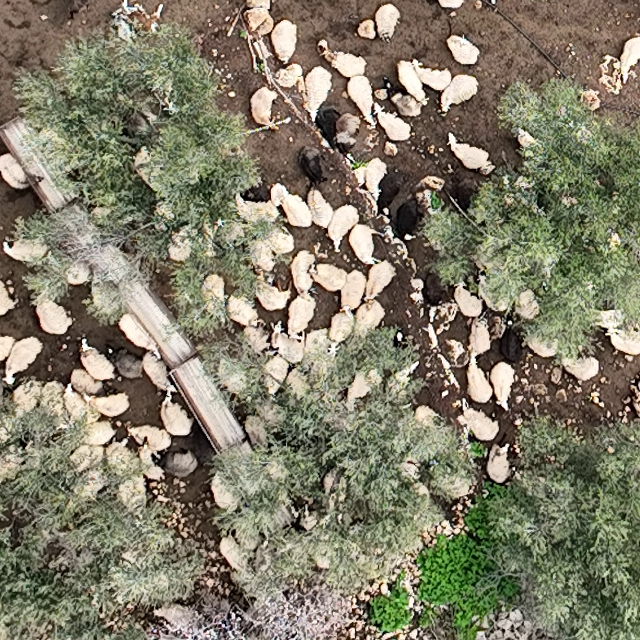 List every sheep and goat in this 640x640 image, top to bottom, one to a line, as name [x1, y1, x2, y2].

sheep [65, 0, 108, 16]
sheep [430, 0, 465, 10]
sheep [483, 0, 511, 5]
sheep [374, 4, 401, 42]
sheep [271, 17, 297, 64]
sheep [445, 35, 480, 64]
sheep [621, 37, 639, 82]
sheep [322, 50, 367, 77]
sheep [411, 57, 452, 89]
sheep [396, 61, 430, 106]
sheep [275, 65, 302, 88]
sheep [303, 66, 332, 122]
sheep [382, 75, 421, 116]
sheep [441, 75, 478, 116]
sheep [346, 76, 376, 124]
sheep [249, 87, 280, 131]
sheep [127, 101, 159, 137]
sheep [376, 102, 412, 141]
sheep [320, 106, 340, 150]
sheep [335, 113, 361, 152]
sheep [512, 126, 541, 151]
sheep [448, 133, 489, 169]
sheep [295, 144, 329, 185]
sheep [133, 146, 164, 192]
sheep [0, 153, 45, 188]
sheep [366, 155, 386, 203]
sheep [307, 189, 334, 228]
sheep [231, 192, 279, 221]
sheep [397, 192, 421, 241]
sheep [282, 194, 312, 227]
sheep [153, 197, 177, 231]
sheep [325, 204, 360, 247]
sheep [211, 218, 247, 253]
sheep [349, 219, 383, 264]
sheep [168, 223, 193, 263]
sheep [256, 224, 295, 253]
sheep [1, 234, 51, 263]
sheep [248, 238, 277, 271]
sheep [291, 250, 317, 294]
sheep [366, 260, 394, 309]
sheep [63, 261, 92, 286]
sheep [308, 262, 347, 292]
sheep [422, 268, 451, 304]
sheep [341, 269, 367, 317]
sheep [0, 274, 18, 316]
sheep [197, 274, 229, 325]
sheep [477, 276, 508, 312]
sheep [451, 277, 484, 316]
sheep [251, 278, 292, 312]
sheep [515, 288, 541, 319]
sheep [226, 290, 267, 326]
sheep [286, 295, 317, 340]
sheep [33, 298, 74, 336]
sheep [352, 299, 386, 350]
sheep [588, 307, 627, 329]
sheep [328, 311, 353, 359]
sheep [115, 312, 163, 359]
sheep [498, 315, 520, 358]
sheep [468, 316, 493, 354]
sheep [270, 321, 305, 362]
sheep [243, 322, 273, 356]
sheep [303, 328, 329, 362]
sheep [522, 328, 559, 358]
sheep [603, 329, 639, 355]
sheep [391, 332, 412, 348]
sheep [0, 334, 15, 379]
sheep [3, 336, 42, 386]
sheep [78, 338, 116, 380]
sheep [104, 345, 143, 378]
sheep [143, 351, 177, 392]
sheep [560, 352, 599, 379]
sheep [264, 355, 290, 394]
sheep [217, 356, 255, 400]
sheep [466, 357, 492, 403]
sheep [382, 360, 420, 398]
sheep [488, 361, 516, 410]
sheep [70, 366, 103, 395]
sheep [287, 366, 313, 401]
sheep [634, 366, 639, 407]
sheep [345, 368, 378, 412]
sheep [13, 379, 43, 418]
sheep [43, 382, 68, 431]
sheep [66, 384, 100, 427]
sheep [629, 387, 639, 424]
sheep [84, 390, 129, 418]
sheep [161, 392, 198, 437]
sheep [253, 396, 284, 431]
sheep [460, 399, 499, 440]
sheep [417, 405, 447, 427]
sheep [242, 413, 269, 454]
sheep [0, 414, 21, 461]
sheep [78, 419, 116, 444]
sheep [127, 424, 172, 451]
sheep [108, 435, 140, 476]
sheep [136, 436, 165, 482]
sheep [65, 444, 105, 474]
sheep [487, 444, 512, 483]
sheep [0, 445, 44, 491]
sheep [160, 448, 198, 477]
sheep [266, 459, 289, 482]
sheep [391, 461, 421, 481]
sheep [323, 464, 347, 496]
sheep [211, 470, 240, 514]
sheep [73, 475, 106, 503]
sheep [430, 475, 472, 497]
sheep [119, 477, 148, 522]
sheep [407, 482, 430, 524]
sheep [302, 503, 325, 535]
sheep [219, 533, 249, 572]
sheep [253, 541, 276, 569]
sheep [311, 551, 331, 570]